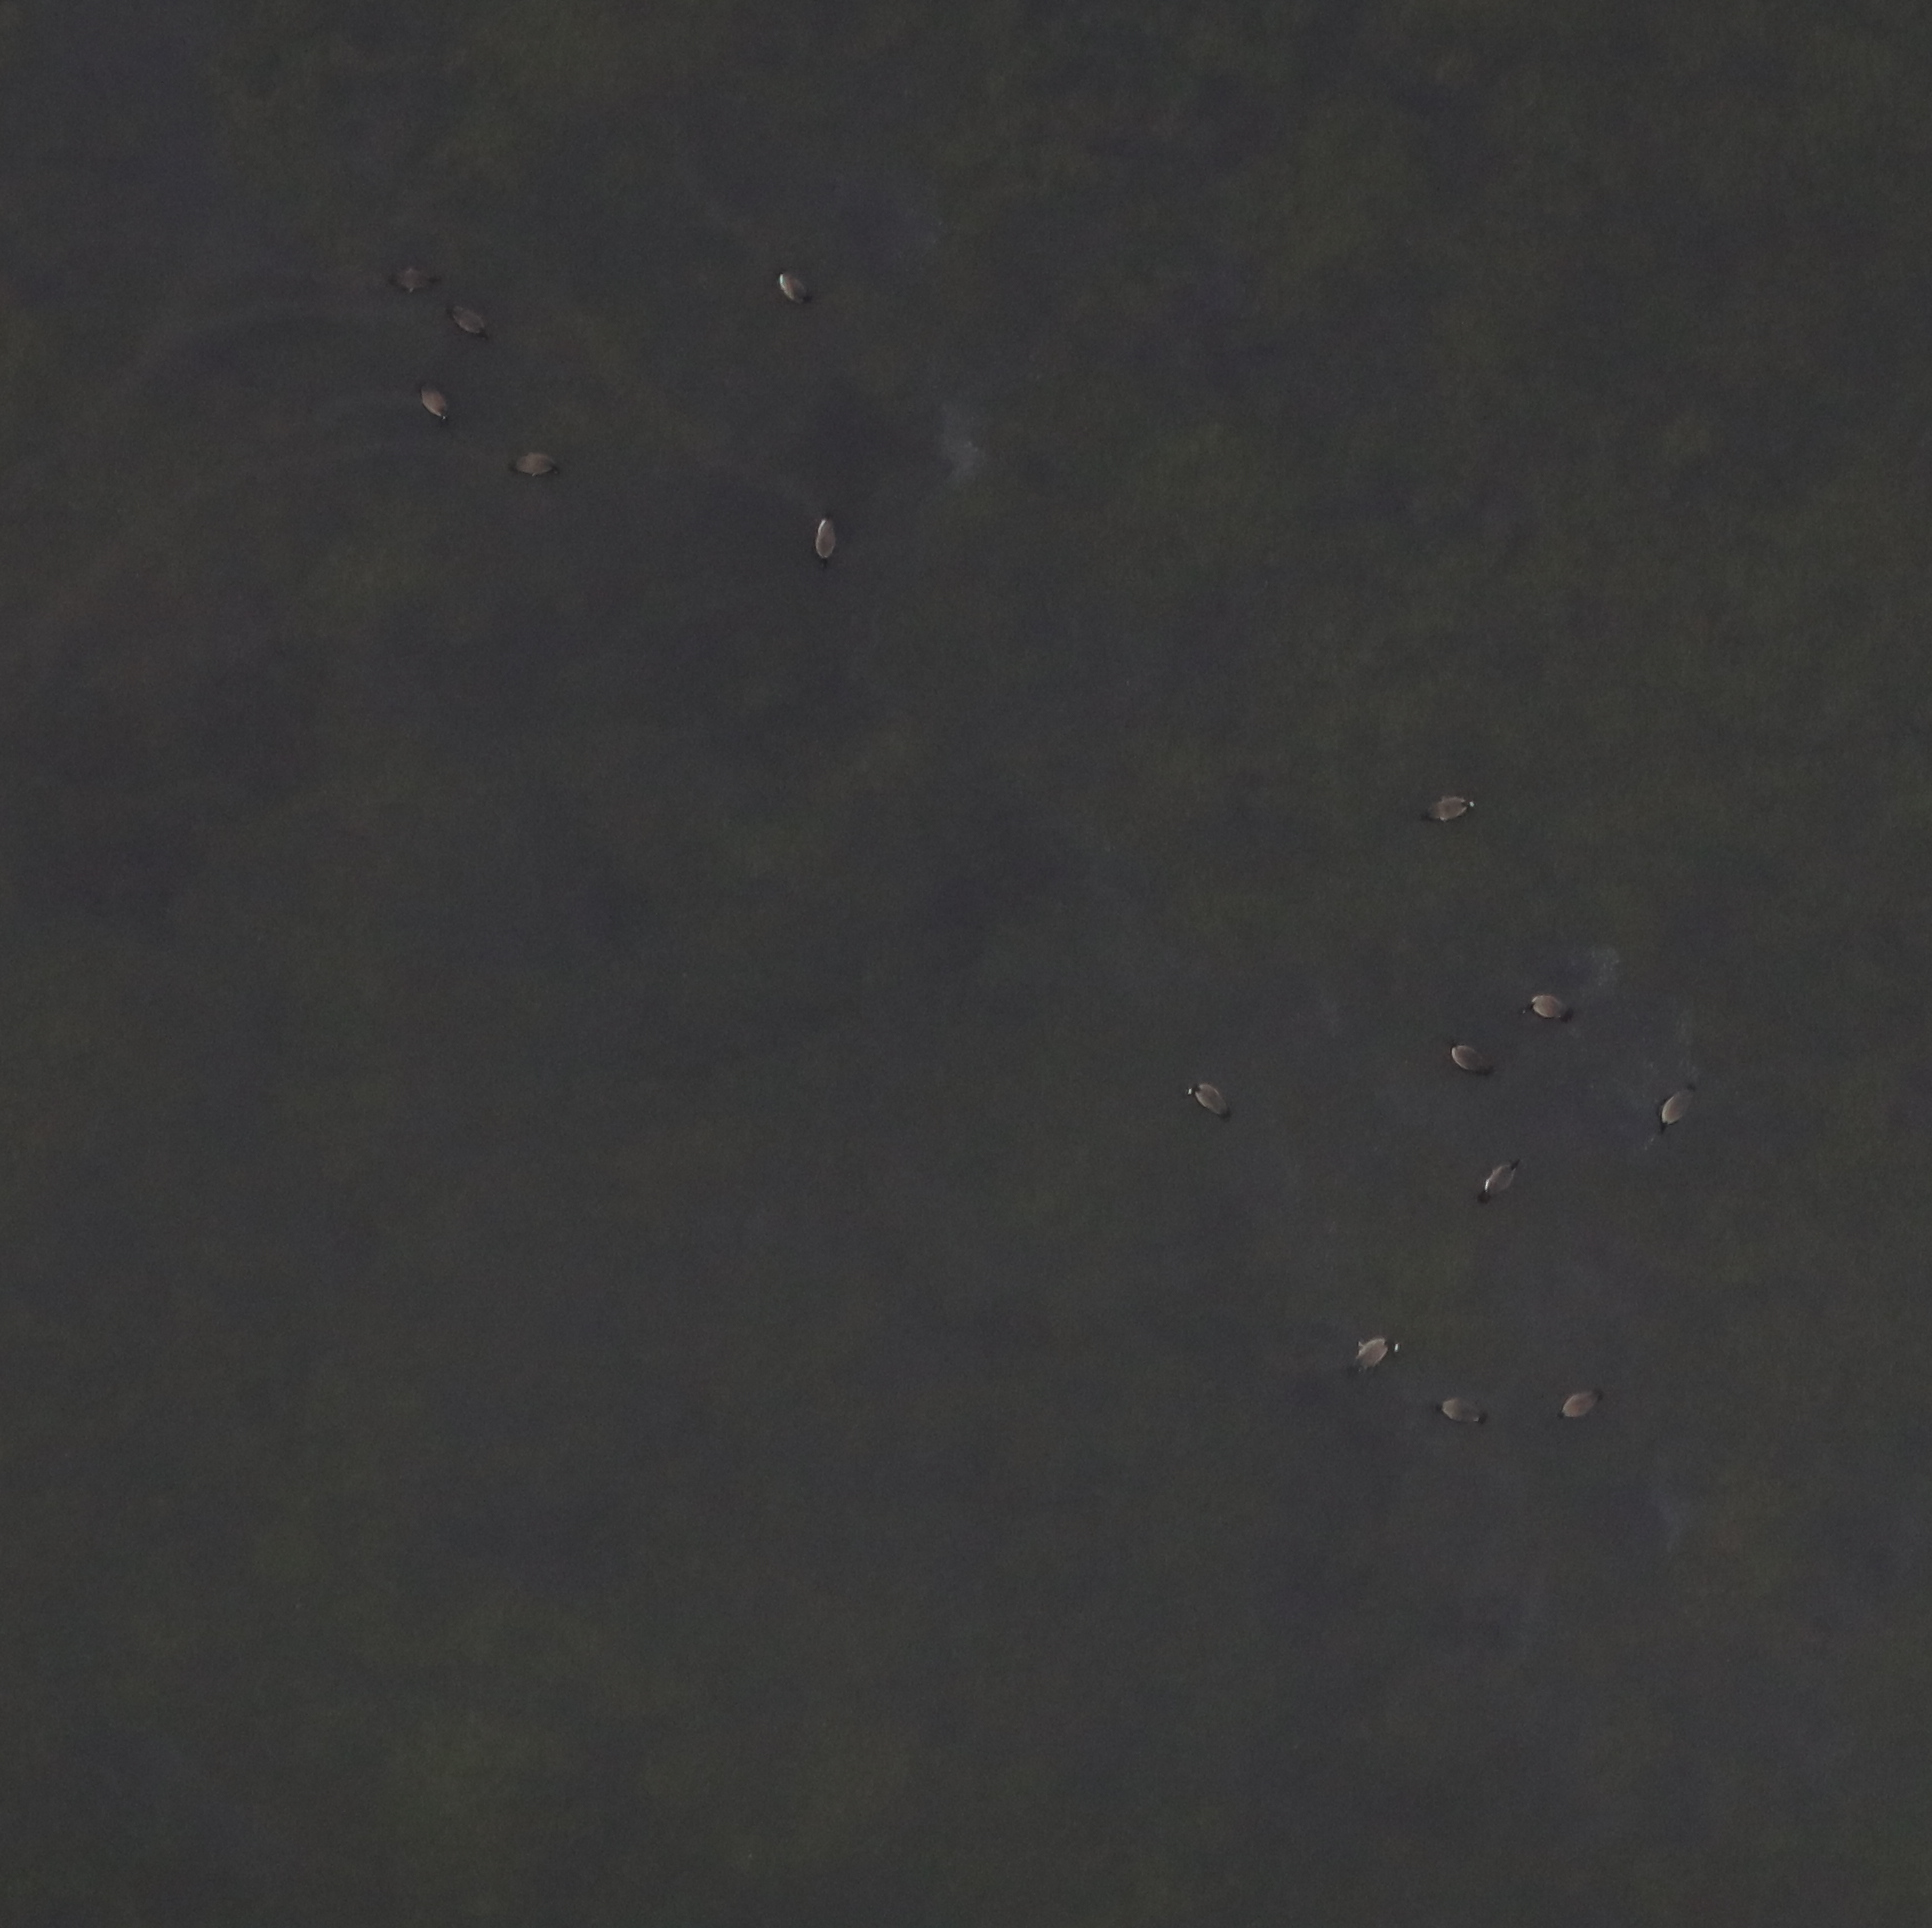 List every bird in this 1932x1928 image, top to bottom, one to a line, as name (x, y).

Canada goose (411, 277)
Canada goose (794, 288)
Canada goose (467, 316)
Canada goose (435, 402)
Canada goose (536, 467)
Canada goose (826, 541)
Canada goose (1449, 807)
Canada goose (1548, 1006)
Canada goose (1471, 1058)
Canada goose (1208, 1095)
Canada goose (1675, 1108)
Canada goose (1498, 1181)
Canada goose (1372, 1354)
Canada goose (1578, 1406)
Canada goose (1457, 1408)